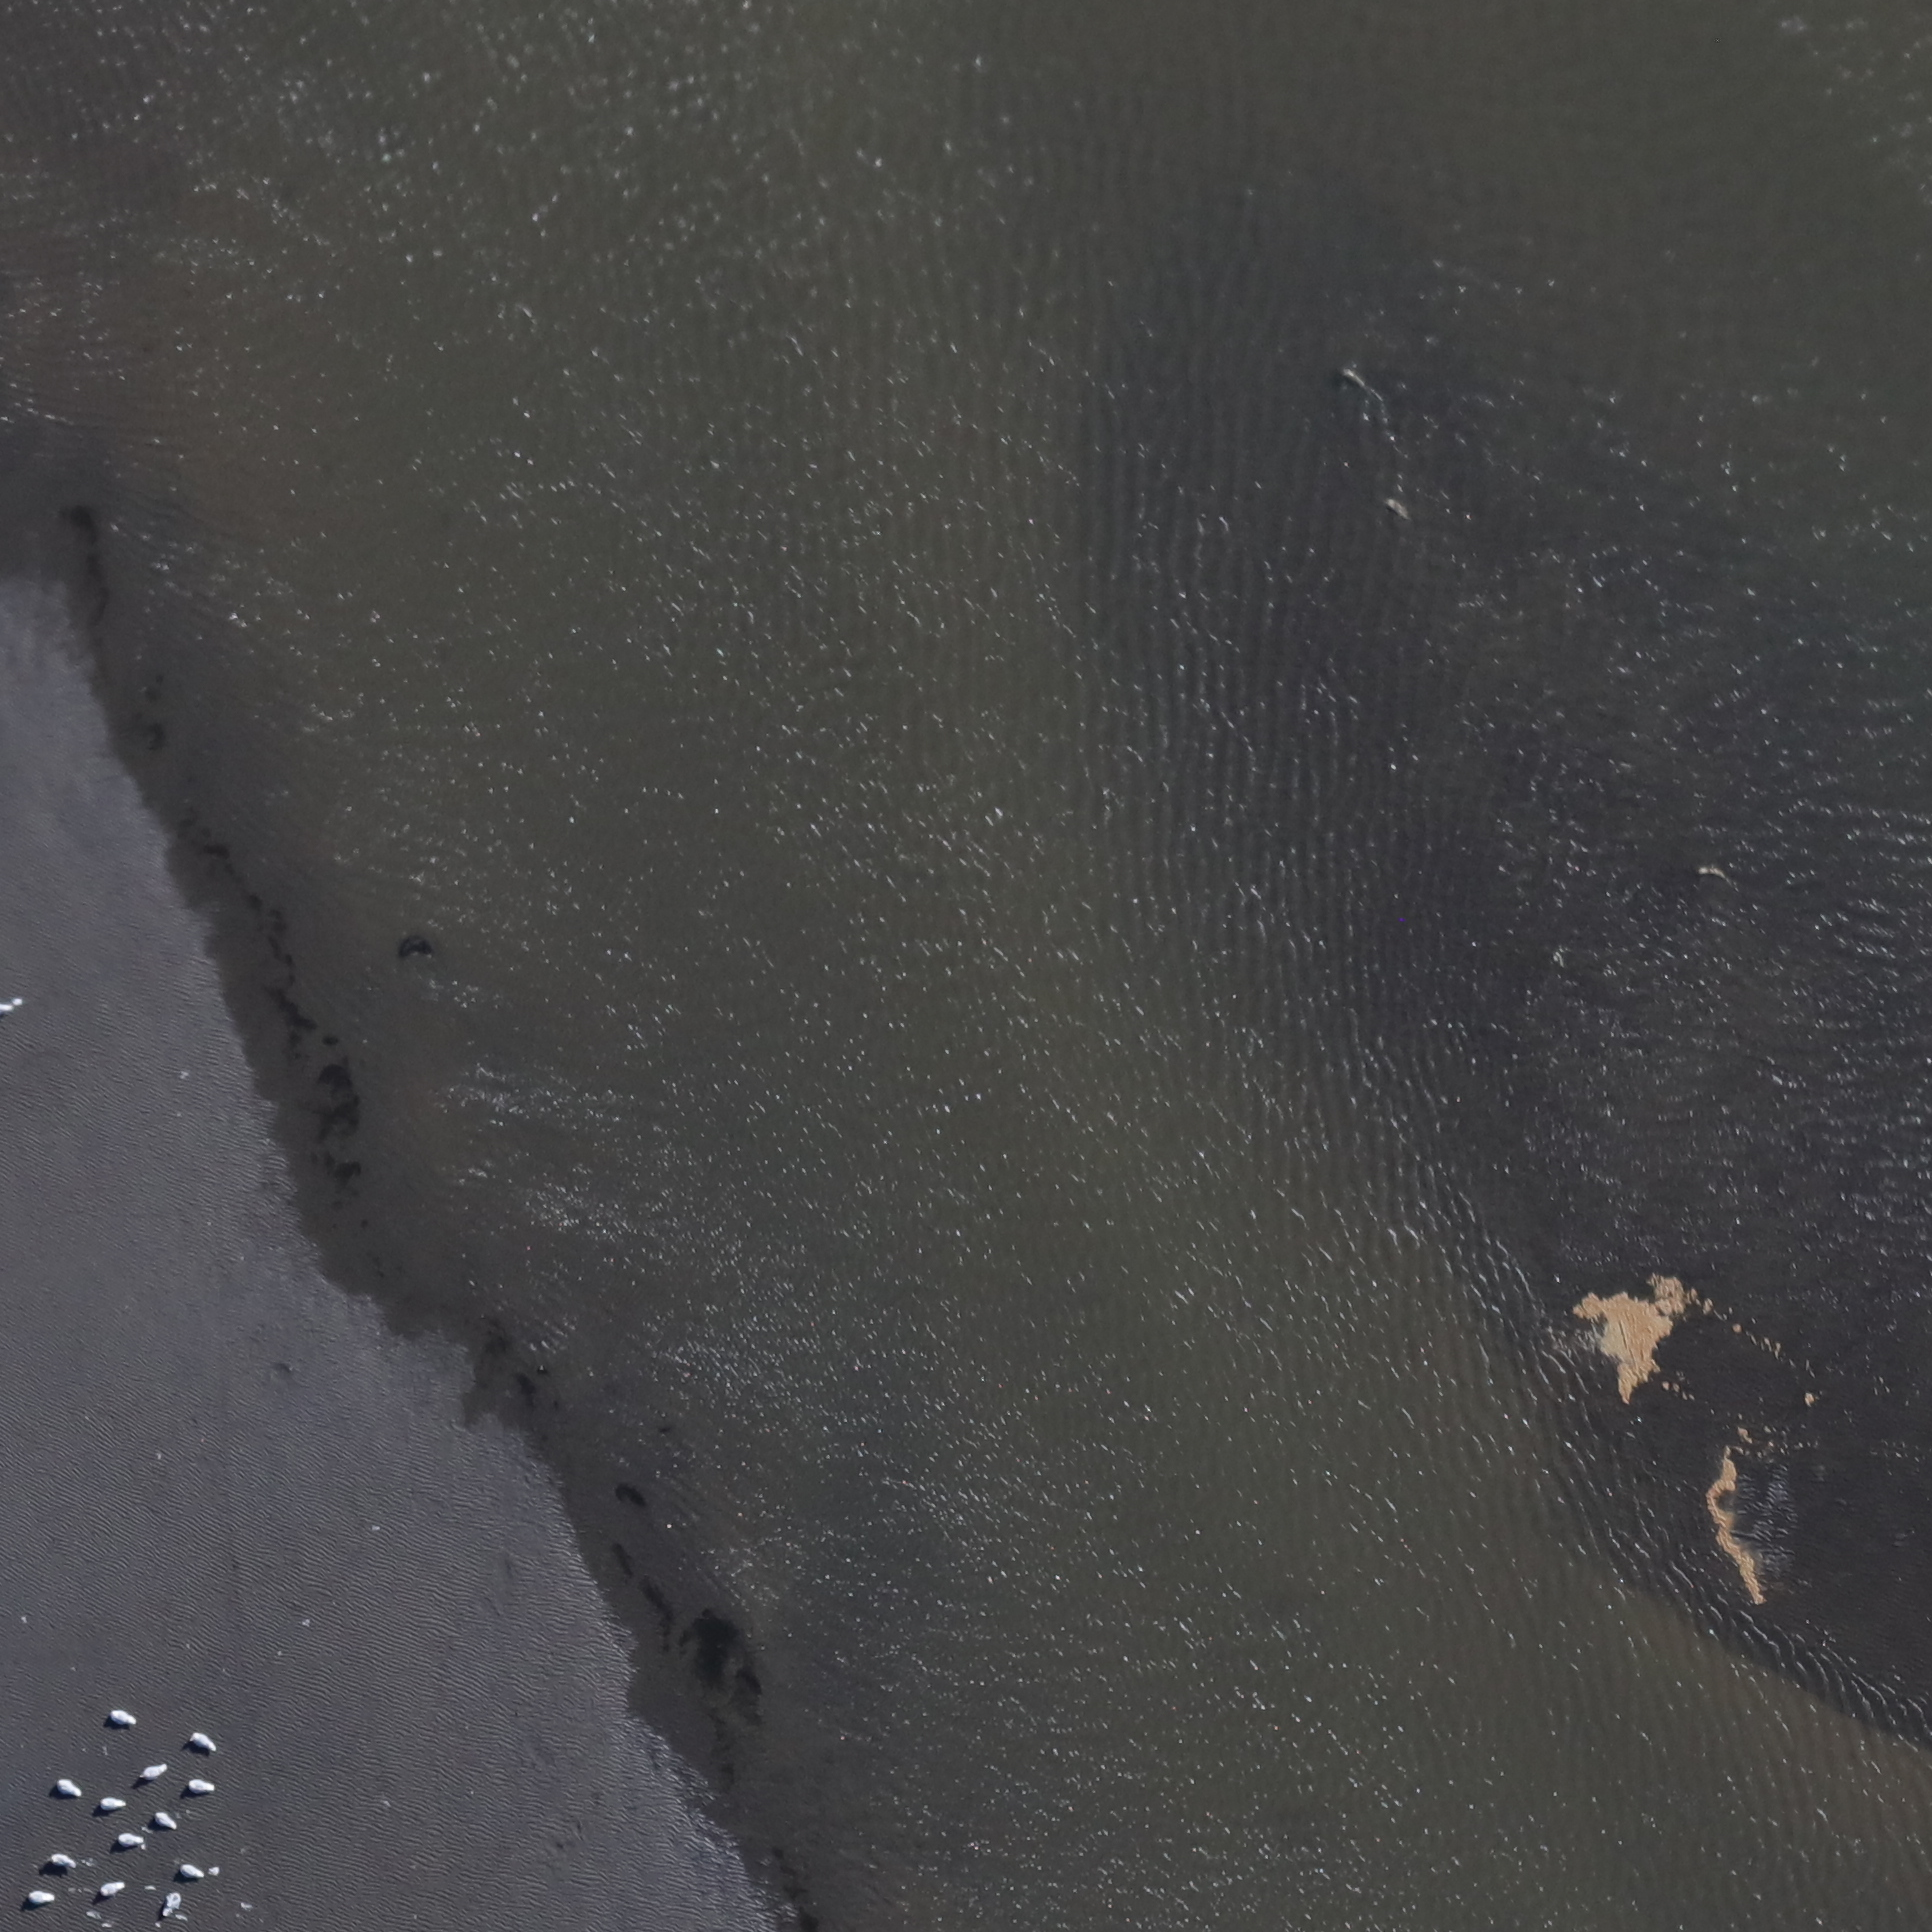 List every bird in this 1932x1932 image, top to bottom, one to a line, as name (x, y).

gull (123, 1718)
gull (206, 1740)
gull (153, 1769)
gull (202, 1787)
gull (71, 1789)
gull (118, 1804)
gull (165, 1819)
gull (130, 1841)
gull (55, 1866)
gull (189, 1876)
gull (110, 1893)
gull (42, 1899)
gull (172, 1902)